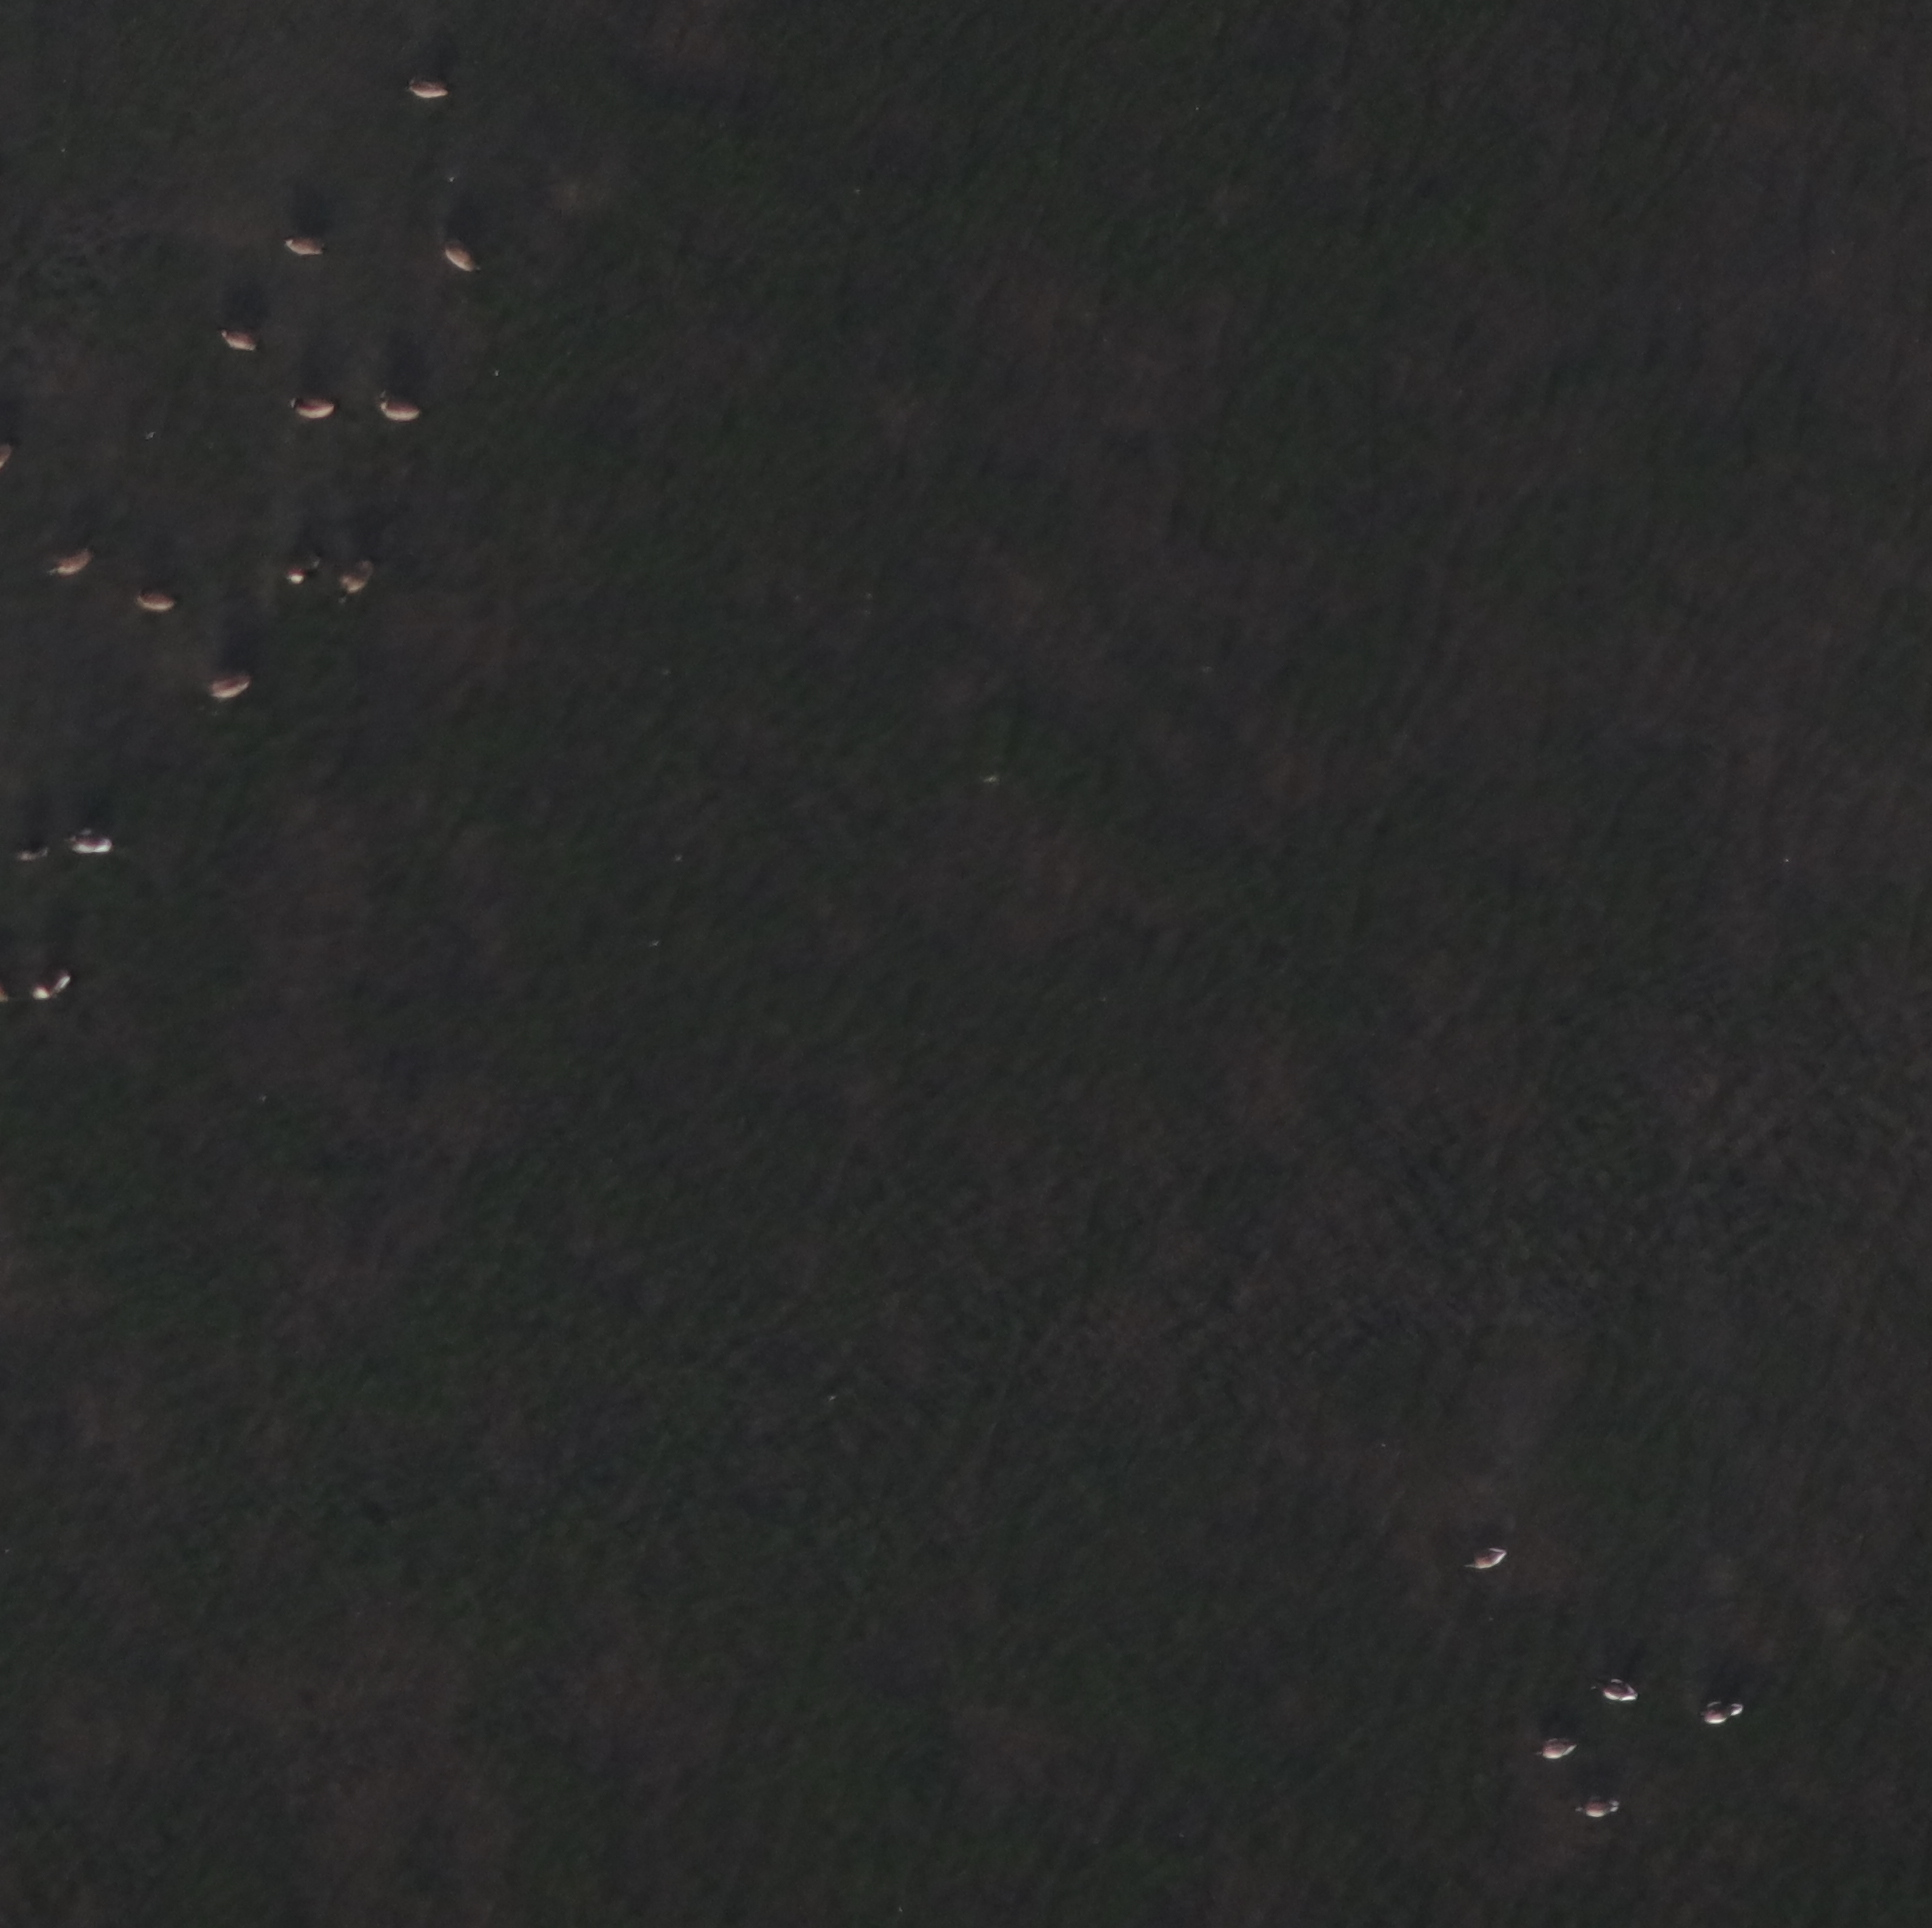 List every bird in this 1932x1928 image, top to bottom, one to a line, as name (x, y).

Canada goose (424, 87)
Canada goose (304, 245)
Canada goose (459, 256)
Canada goose (238, 340)
Canada goose (316, 407)
Canada goose (402, 411)
Canada goose (77, 561)
Canada goose (302, 572)
Canada goose (360, 579)
Canada goose (160, 601)
Canada goose (229, 684)
Canada goose (93, 841)
Canada goose (32, 853)
Canada goose (49, 985)
brant (1489, 1560)
brant (1617, 1689)
brant (1718, 1712)
brant (1557, 1747)
brant (1599, 1806)